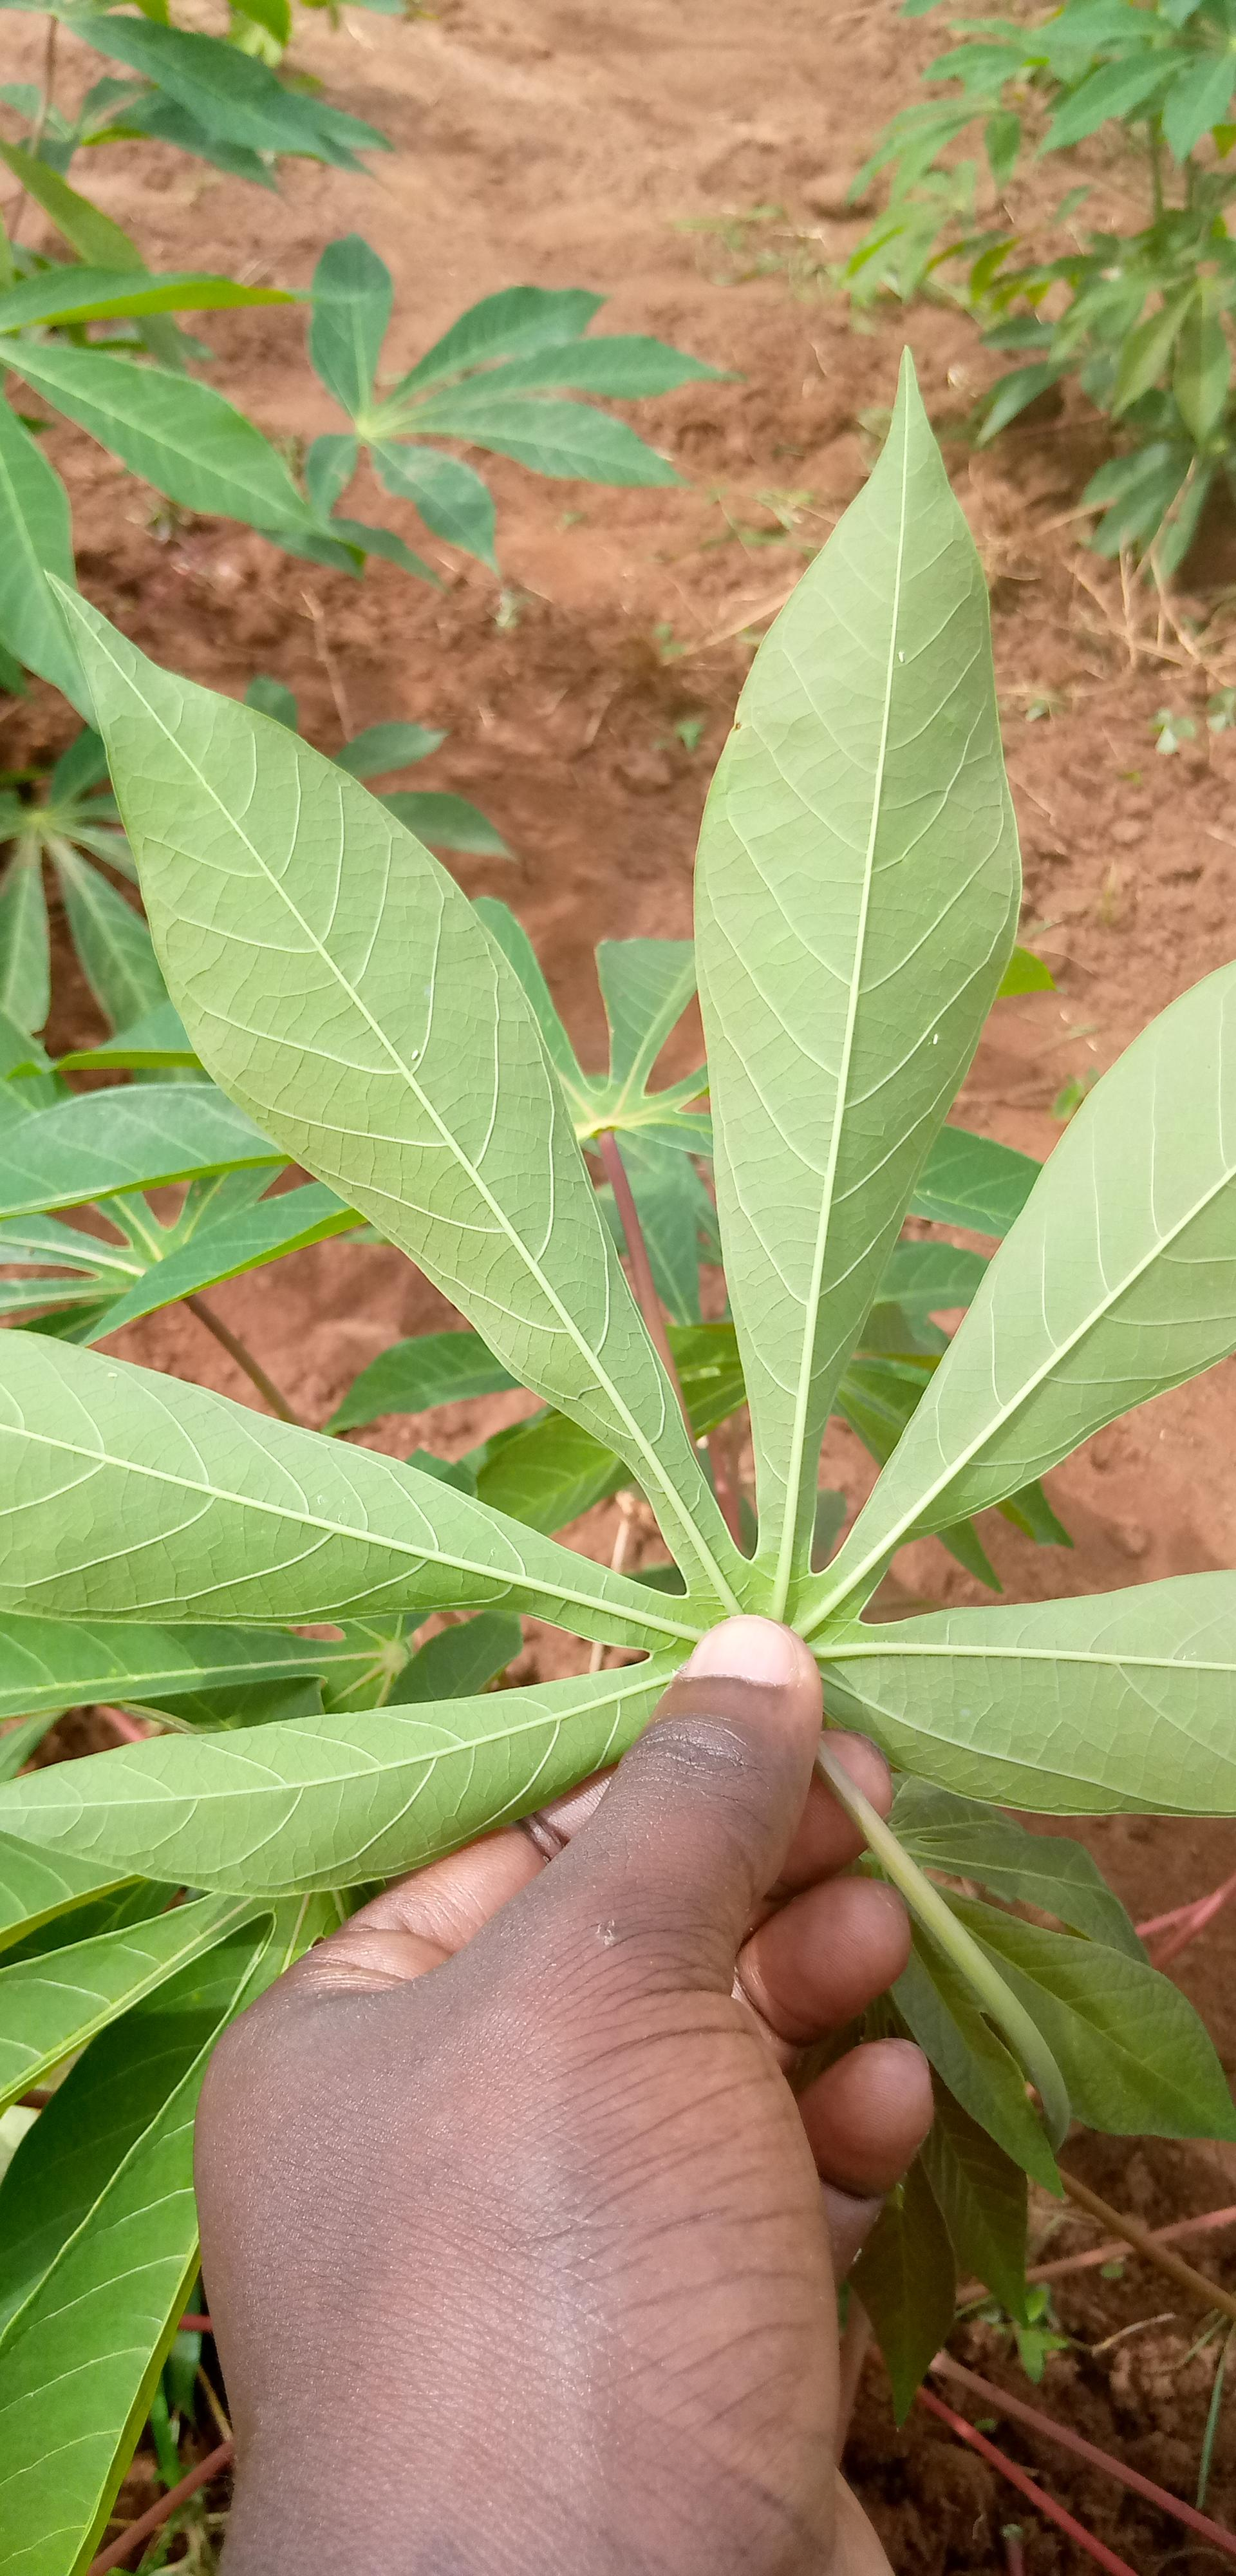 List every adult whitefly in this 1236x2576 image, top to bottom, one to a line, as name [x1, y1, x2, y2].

whitefly [895, 649, 907, 665]
whitefly [931, 1031, 941, 1047]
whitefly [409, 1048, 420, 1061]
whitefly [105, 1369, 120, 1380]